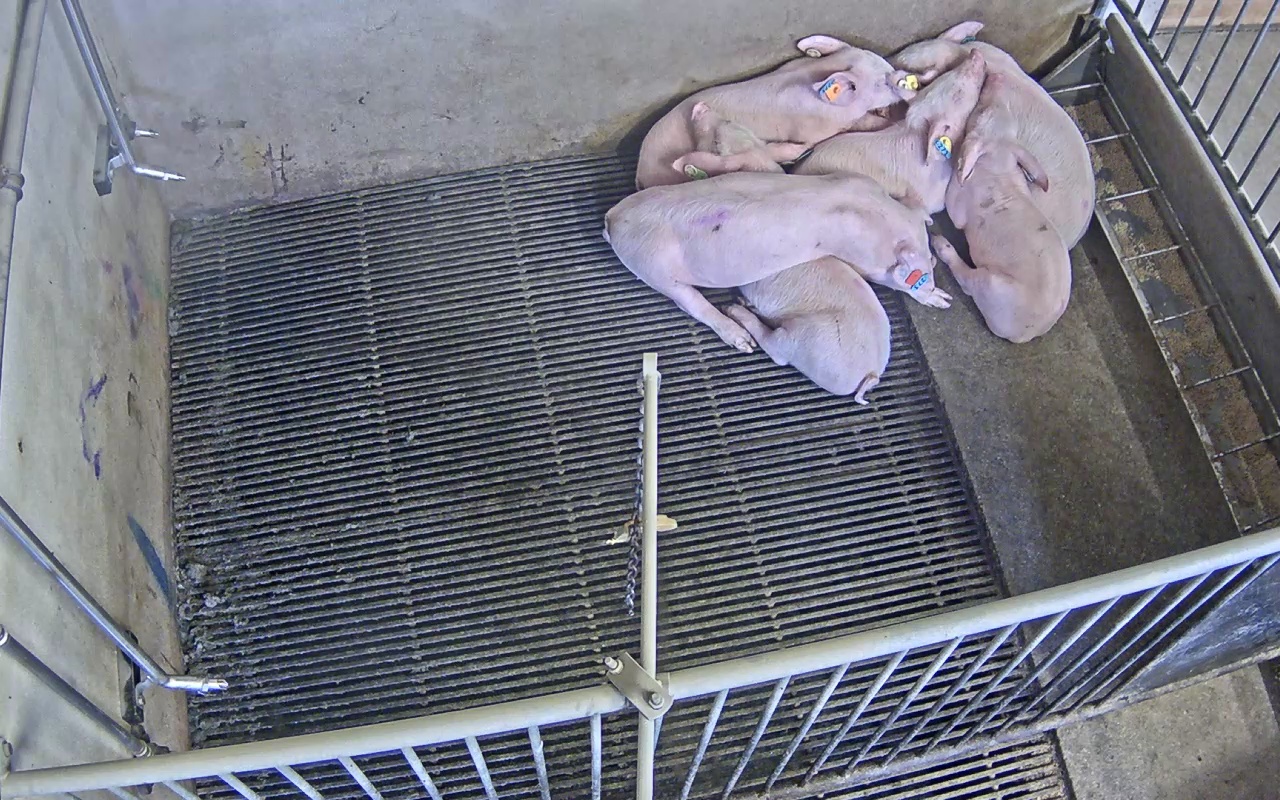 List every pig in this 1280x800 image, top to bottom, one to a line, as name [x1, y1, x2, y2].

pig [883, 19, 1098, 256]
pig [632, 34, 903, 194]
pig [790, 47, 988, 216]
pig [928, 72, 1073, 344]
pig [669, 101, 892, 406]
pig [601, 169, 952, 356]